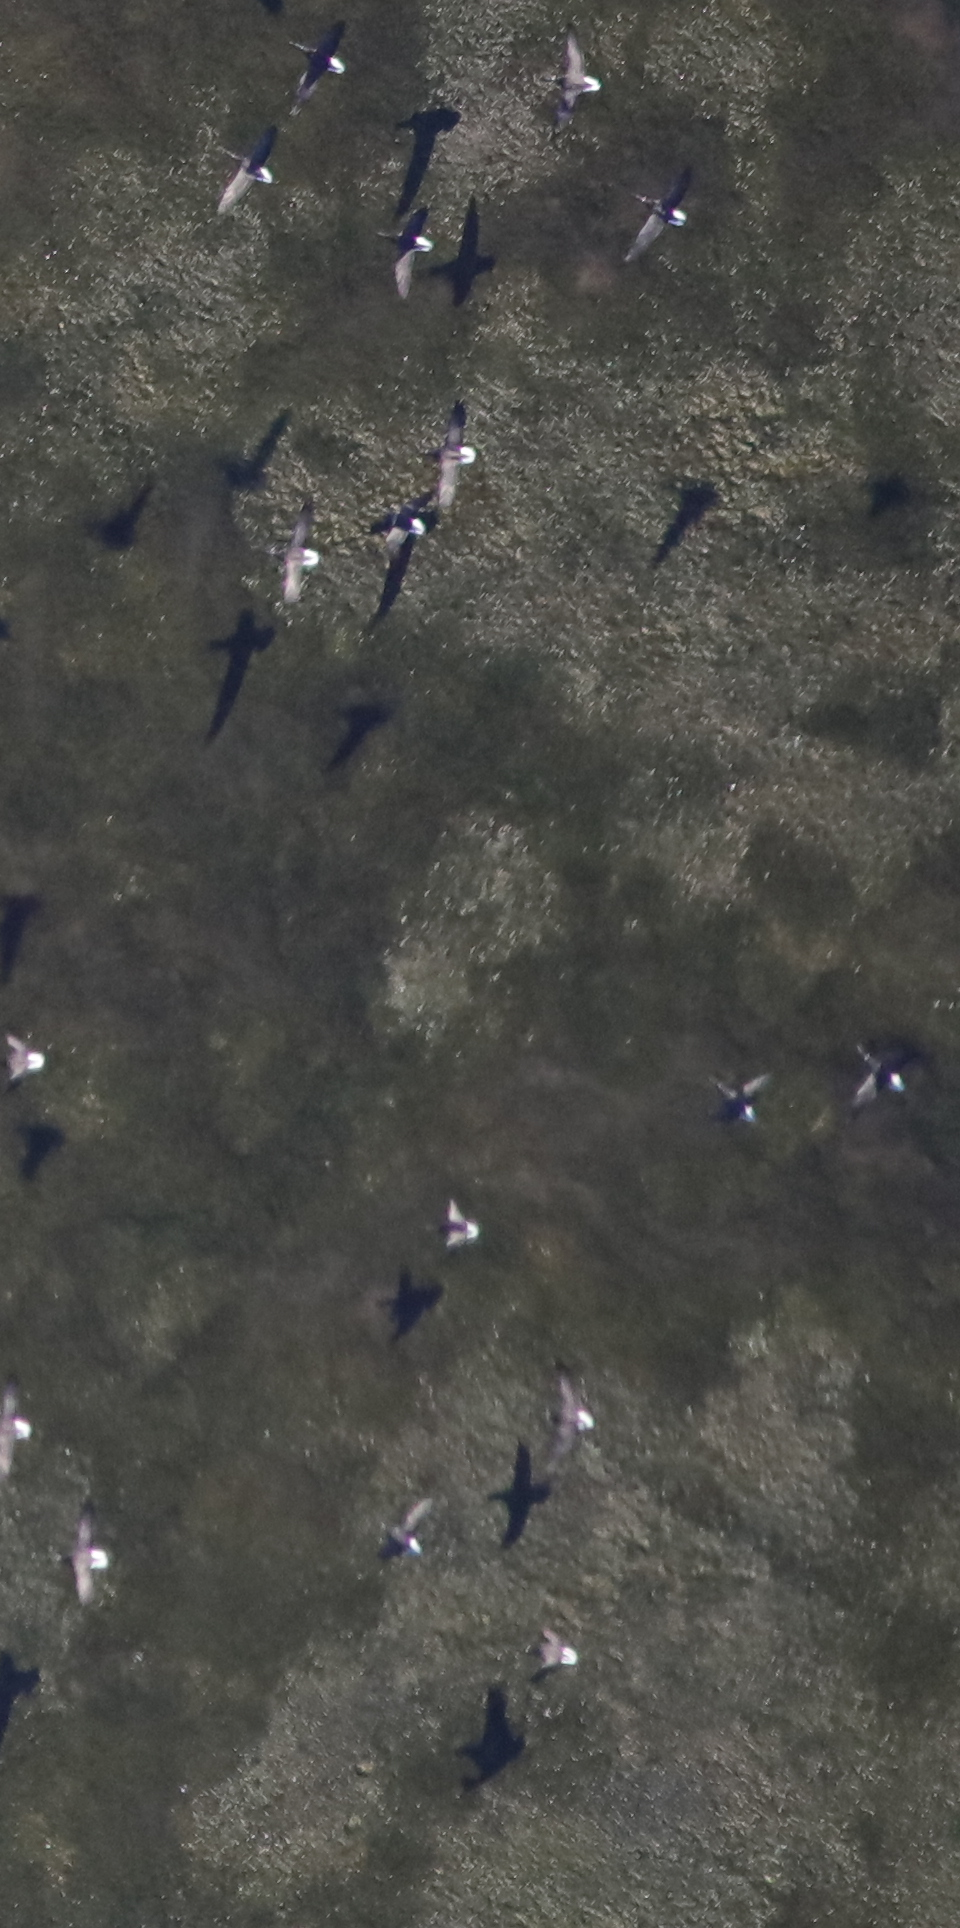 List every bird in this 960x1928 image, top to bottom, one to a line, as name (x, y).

brant (324, 64)
brant (598, 73)
brant (244, 179)
brant (665, 213)
brant (407, 247)
brant (468, 446)
brant (409, 522)
brant (299, 550)
brant (28, 1069)
brant (888, 1086)
brant (747, 1101)
brant (450, 1221)
brant (569, 1408)
brant (12, 1436)
brant (406, 1515)
brant (84, 1548)
brant (561, 1638)